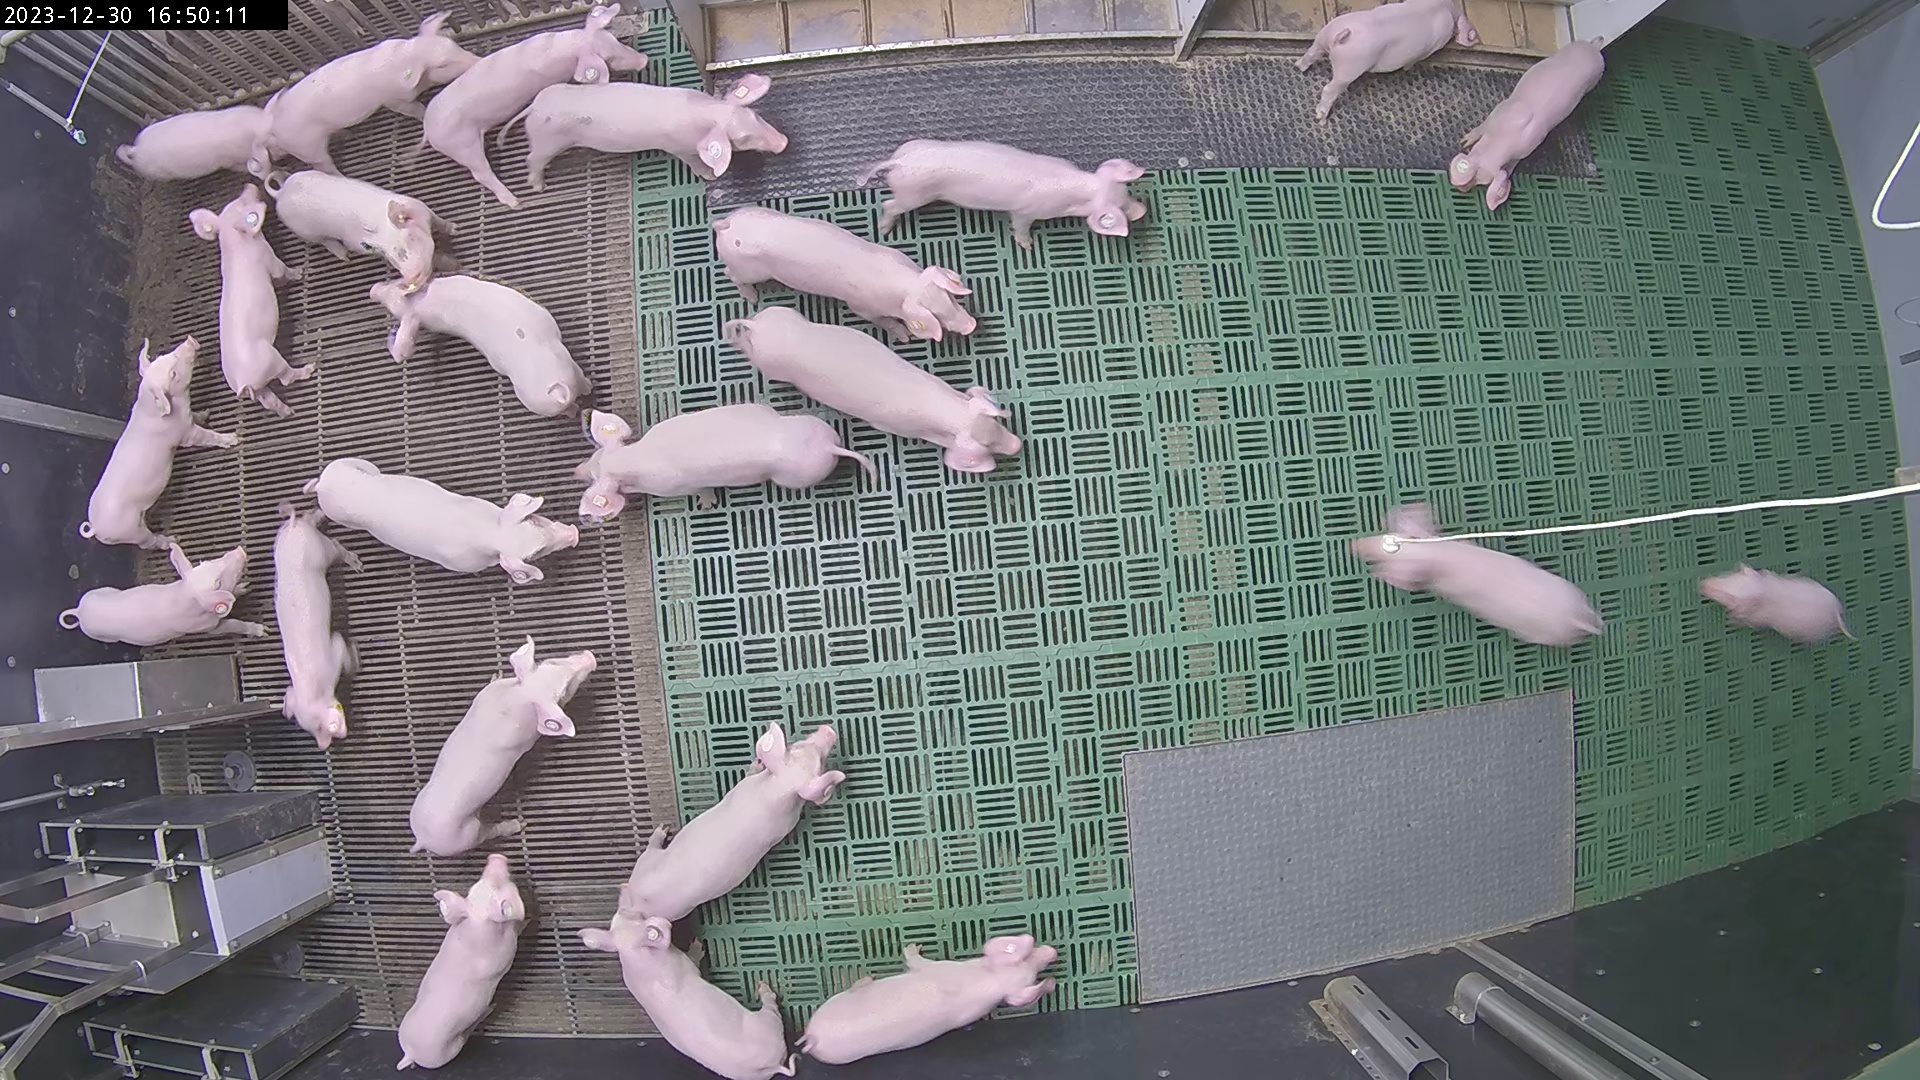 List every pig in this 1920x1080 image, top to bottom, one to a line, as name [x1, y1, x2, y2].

pig [414, 0, 651, 207]
pig [1294, 2, 1484, 128]
pig [273, 10, 482, 179]
pig [1447, 36, 1610, 216]
pig [497, 73, 790, 196]
pig [114, 90, 289, 184]
pig [852, 138, 1149, 249]
pig [264, 168, 460, 290]
pig [188, 182, 318, 417]
pig [711, 203, 978, 344]
pig [370, 272, 594, 421]
pig [723, 307, 1022, 473]
pig [78, 335, 237, 552]
pig [571, 403, 875, 522]
pig [300, 455, 579, 584]
pig [1348, 498, 1605, 651]
pig [272, 501, 363, 747]
pig [56, 545, 267, 647]
pig [1698, 560, 1855, 646]
pig [409, 634, 595, 860]
pig [627, 718, 847, 920]
pig [394, 849, 532, 1071]
pig [574, 881, 794, 1077]
pig [798, 932, 1059, 1062]